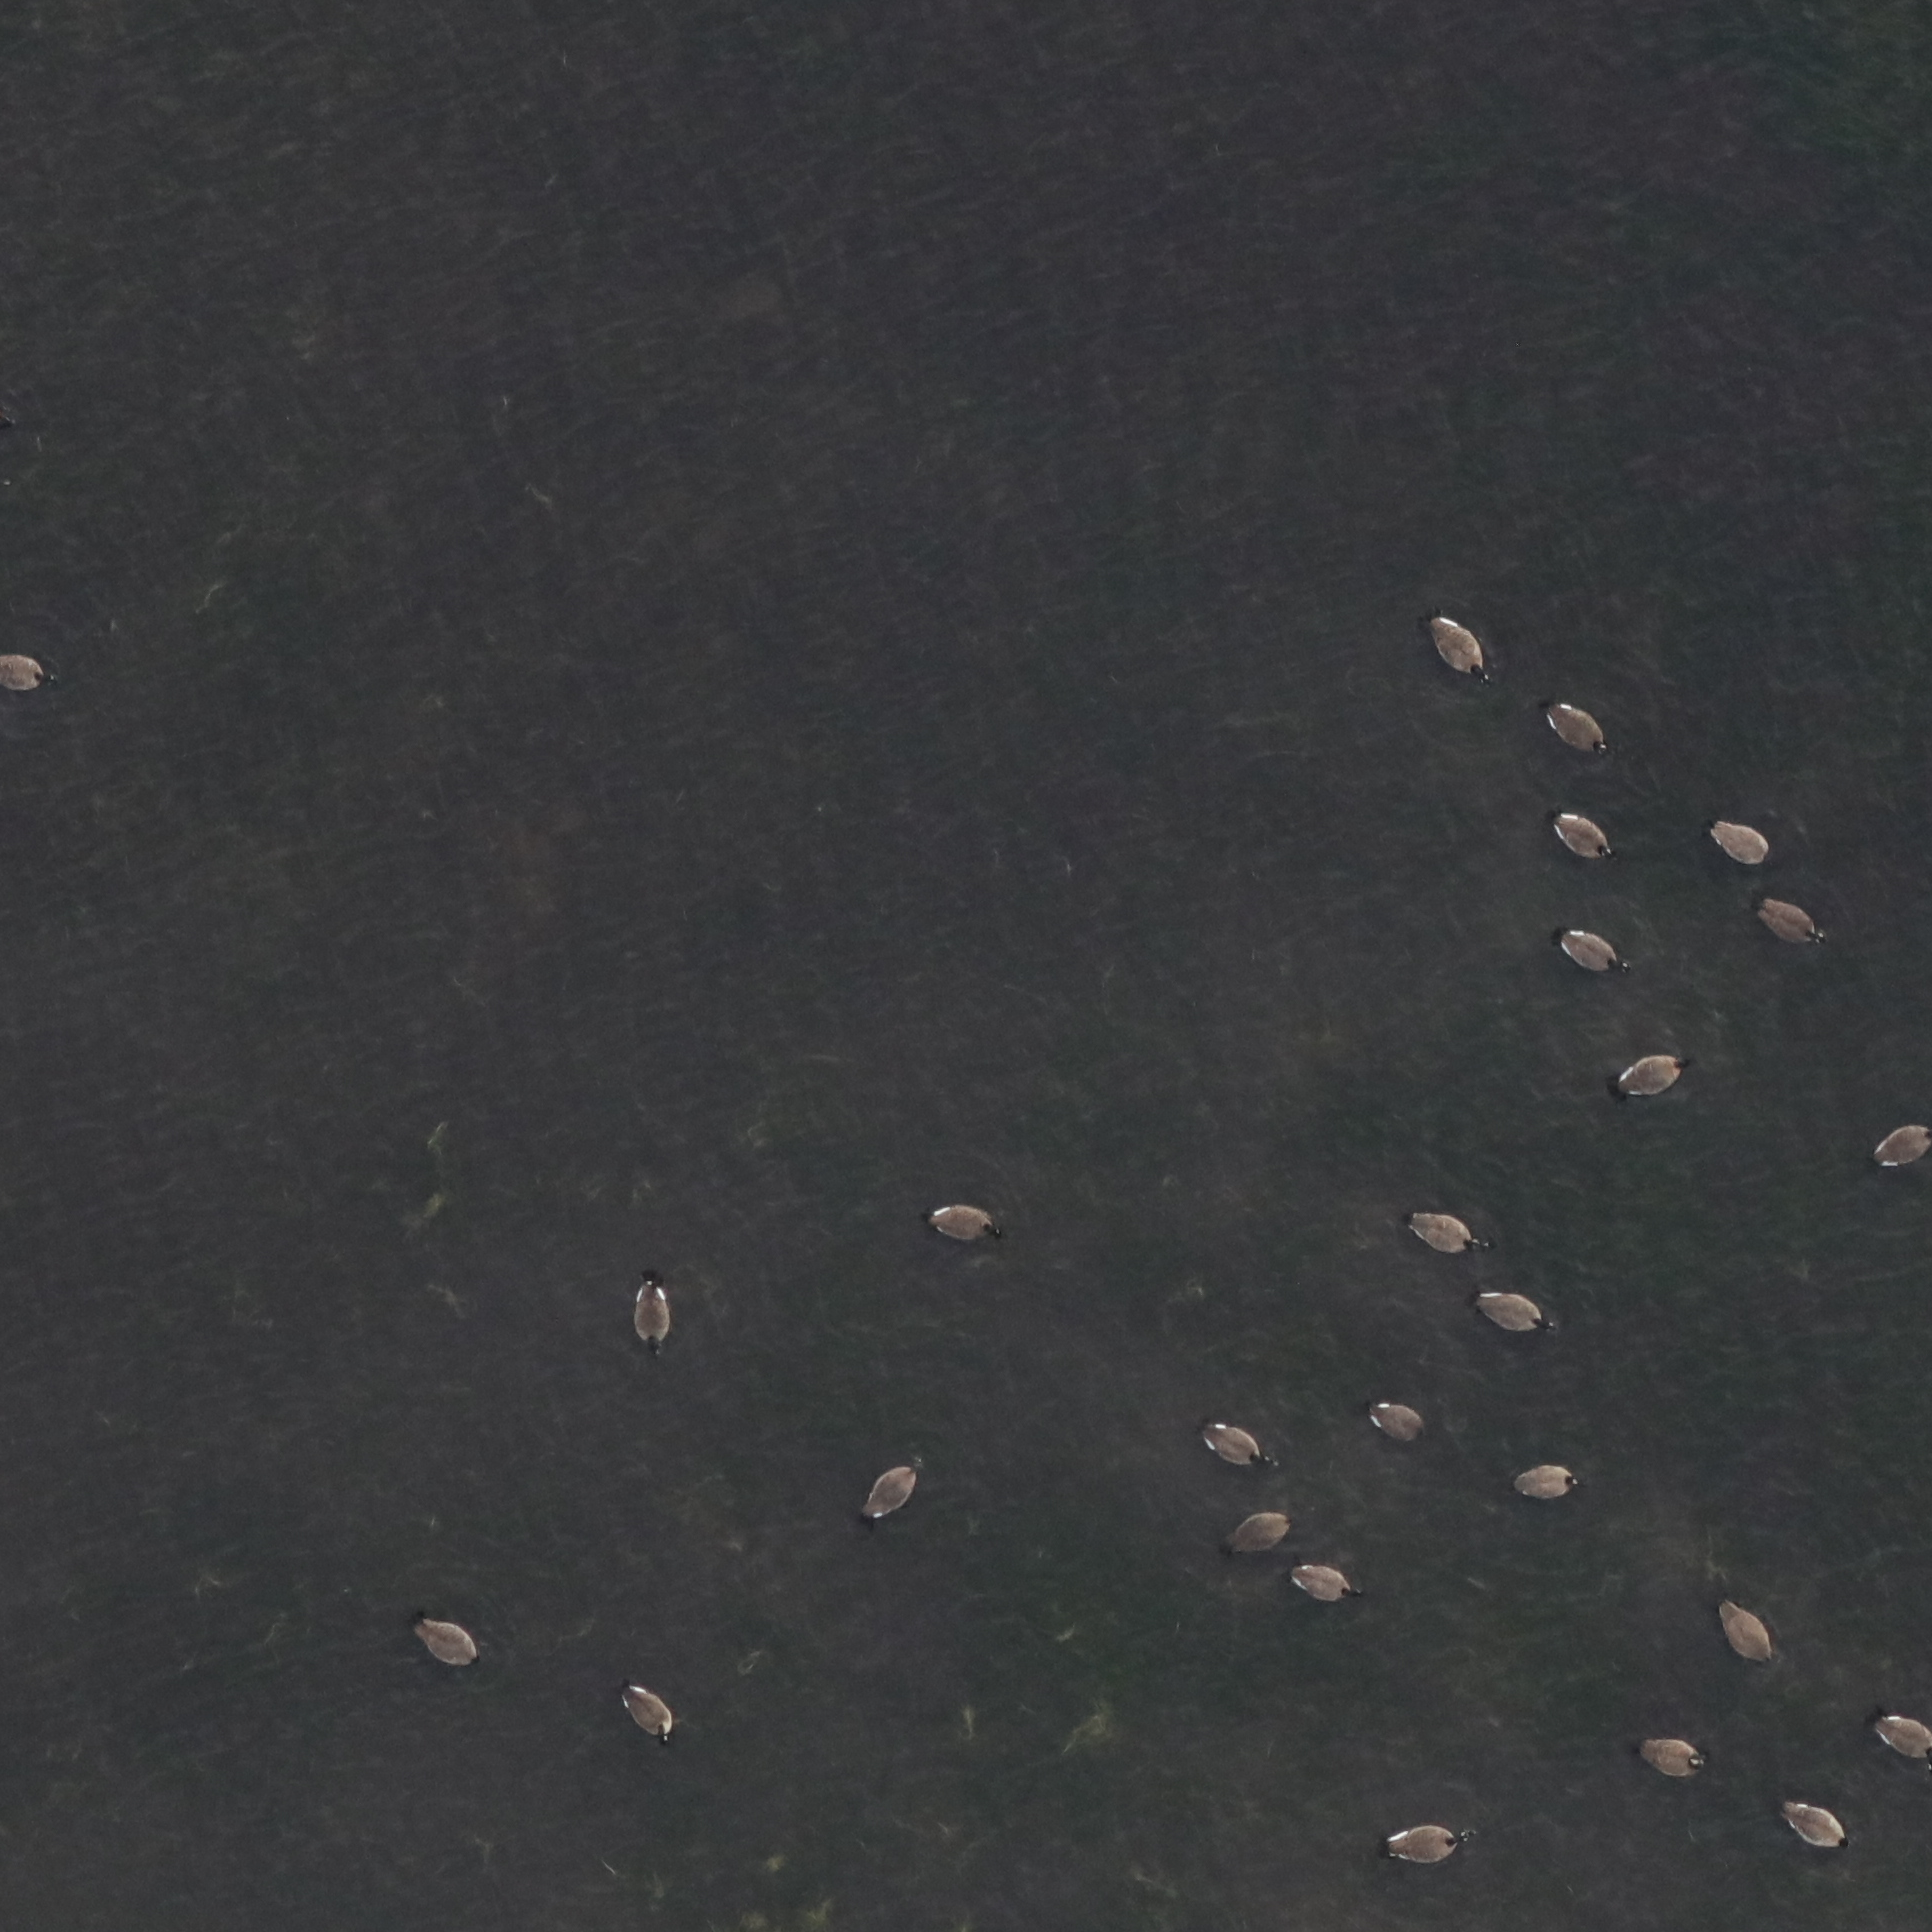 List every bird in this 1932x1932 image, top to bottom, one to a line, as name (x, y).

Canada goose (1460, 649)
Canada goose (16, 673)
Canada goose (1580, 731)
Canada goose (1582, 838)
Canada goose (1741, 844)
Canada goose (1791, 923)
Canada goose (1589, 950)
Canada goose (1649, 1078)
Canada goose (1903, 1146)
Canada goose (963, 1223)
Canada goose (1442, 1231)
Canada goose (1510, 1312)
Canada goose (654, 1317)
Canada goose (1399, 1421)
Canada goose (1233, 1444)
Canada goose (1542, 1481)
Canada goose (891, 1491)
Canada goose (1260, 1532)
Canada goose (1321, 1581)
Canada goose (1747, 1632)
Canada goose (449, 1641)
Canada goose (650, 1713)
Canada goose (1909, 1740)
Canada goose (1671, 1754)
Canada goose (1814, 1825)
Canada goose (1420, 1844)